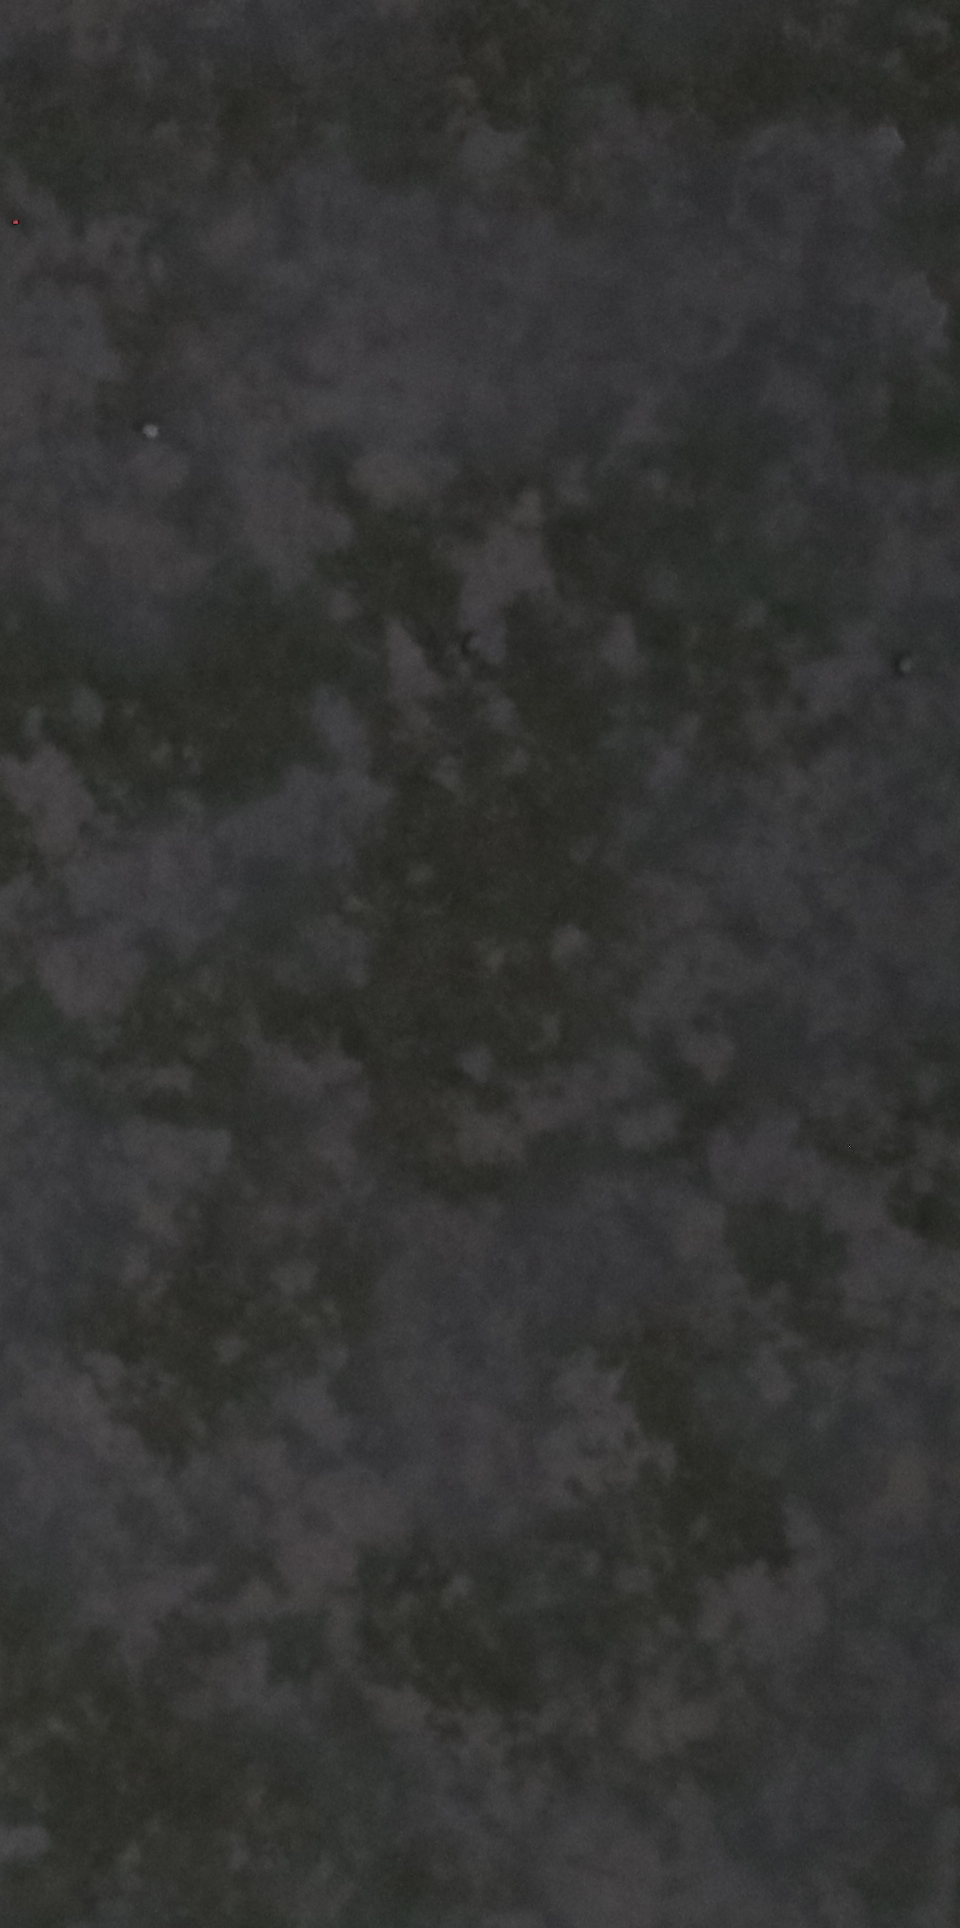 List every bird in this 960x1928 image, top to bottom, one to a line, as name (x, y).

Canada goose (152, 434)
Canada goose (471, 641)
Canada goose (907, 664)